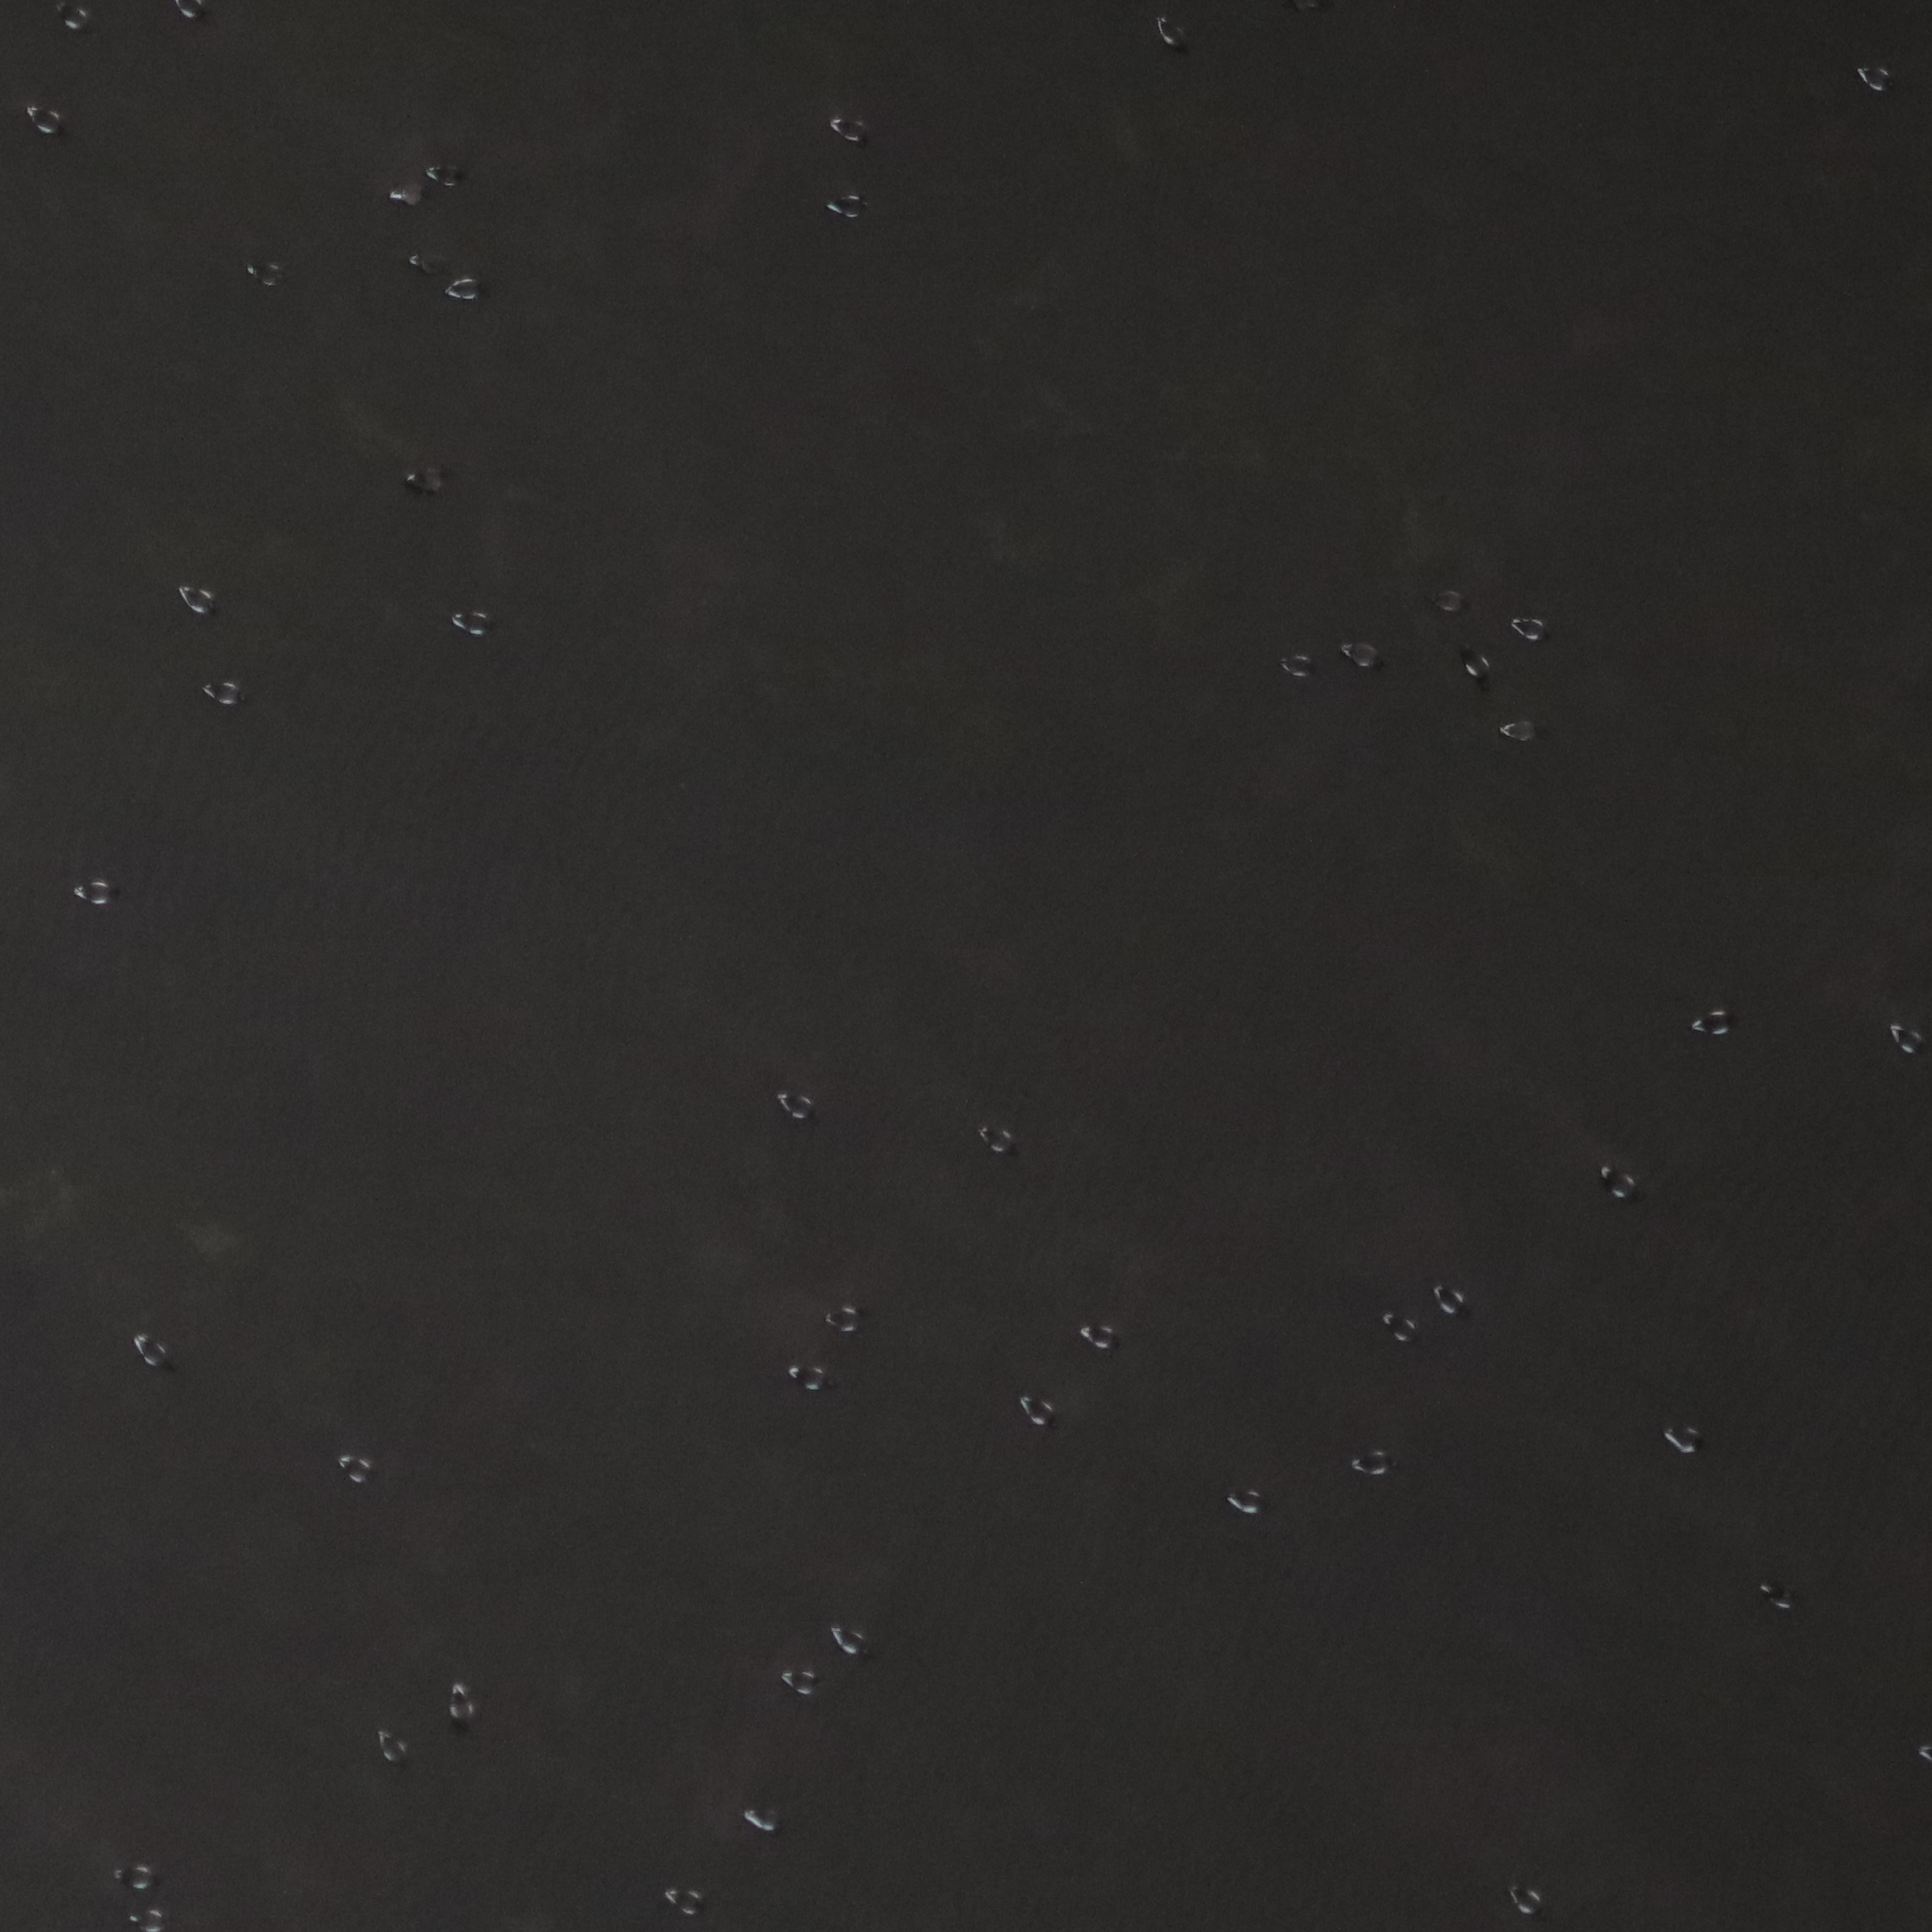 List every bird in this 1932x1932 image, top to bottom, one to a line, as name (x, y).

brant (73, 21)
brant (1161, 30)
brant (1875, 80)
brant (46, 120)
brant (851, 130)
brant (444, 177)
brant (399, 196)
brant (852, 204)
brant (427, 258)
brant (271, 272)
brant (464, 288)
brant (426, 472)
brant (197, 601)
brant (1452, 604)
brant (472, 621)
brant (1530, 629)
brant (1363, 655)
brant (1303, 667)
brant (1478, 670)
brant (223, 694)
brant (1518, 731)
brant (96, 894)
brant (1715, 1022)
brant (1908, 1039)
brant (795, 1105)
brant (998, 1139)
brant (1619, 1181)
brant (1451, 1300)
brant (845, 1317)
brant (1399, 1325)
brant (1101, 1336)
brant (153, 1350)
brant (810, 1376)
brant (1039, 1409)
brant (1685, 1438)
brant (1374, 1462)
brant (356, 1466)
brant (1249, 1499)
brant (1780, 1599)
brant (847, 1638)
brant (803, 1681)
brant (461, 1704)
brant (389, 1753)
brant (761, 1814)
brant (137, 1877)
brant (685, 1899)
brant (1527, 1900)
brant (147, 1920)